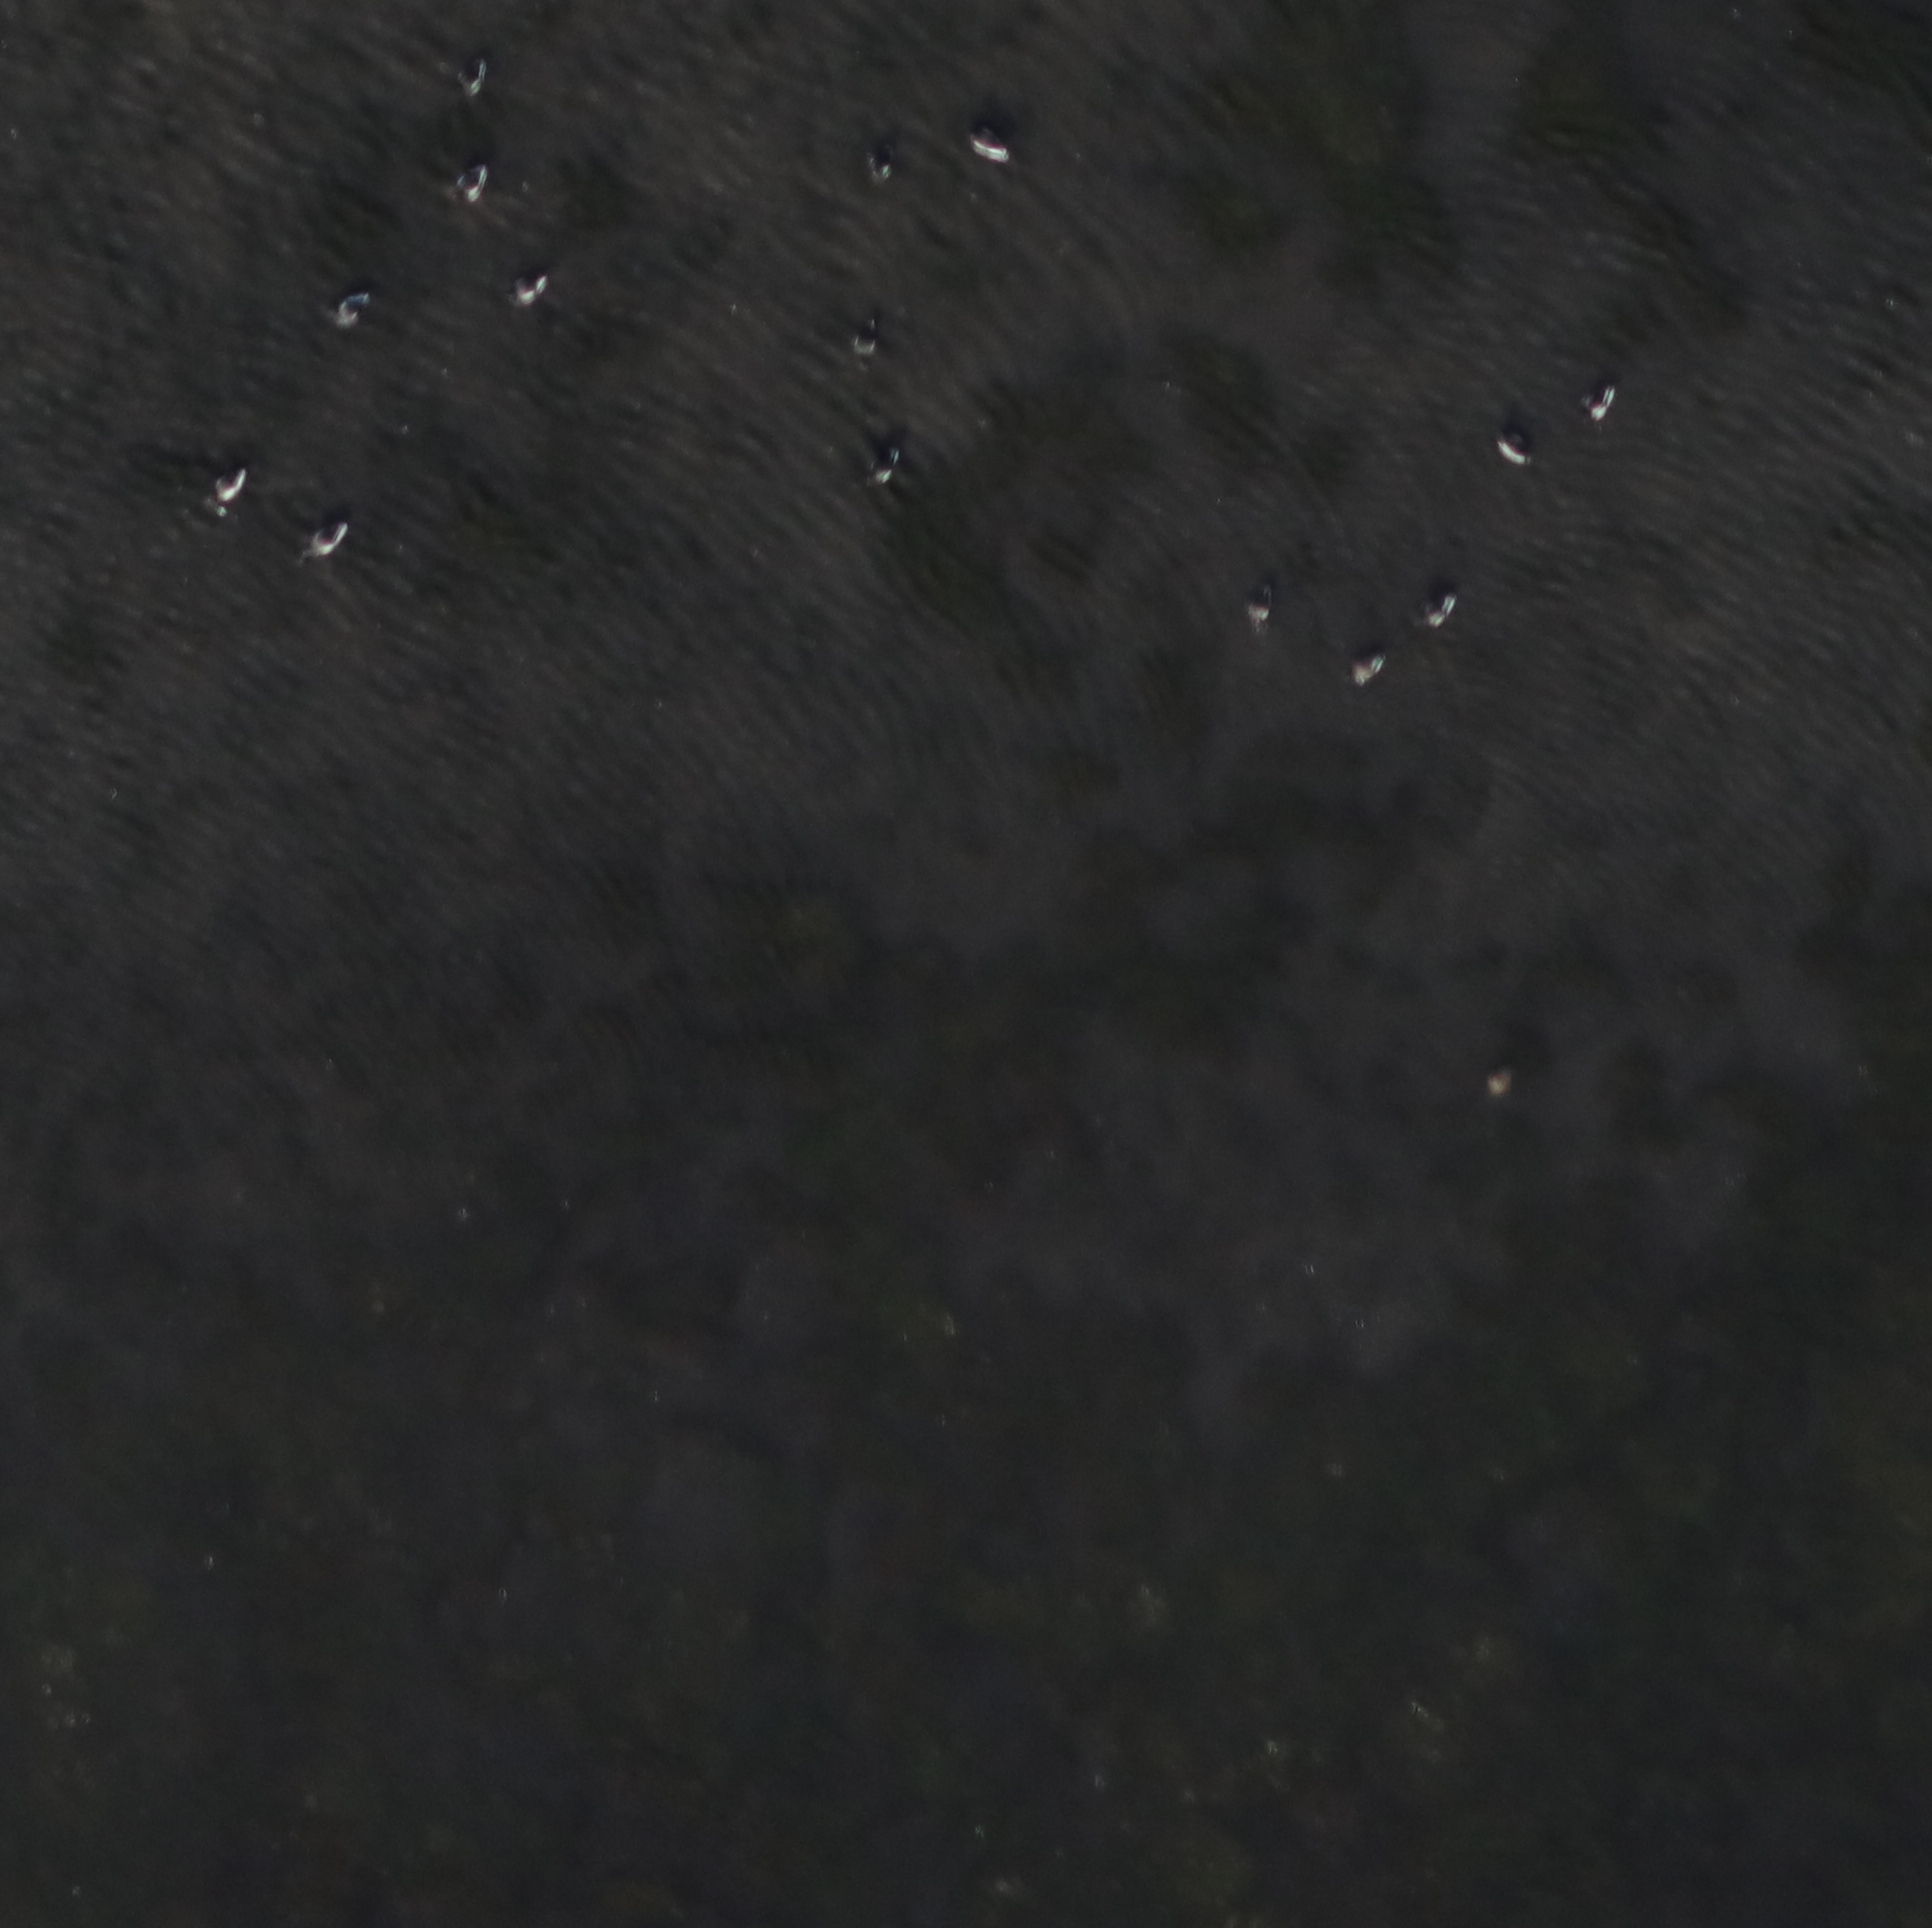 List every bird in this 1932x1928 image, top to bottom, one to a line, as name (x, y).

brant (480, 77)
brant (996, 145)
brant (882, 165)
brant (469, 181)
brant (535, 282)
brant (349, 313)
brant (866, 338)
brant (1609, 411)
brant (1514, 454)
brant (885, 466)
brant (230, 491)
brant (326, 539)
brant (1436, 603)
brant (1252, 612)
brant (1377, 671)
other bird (1502, 1090)